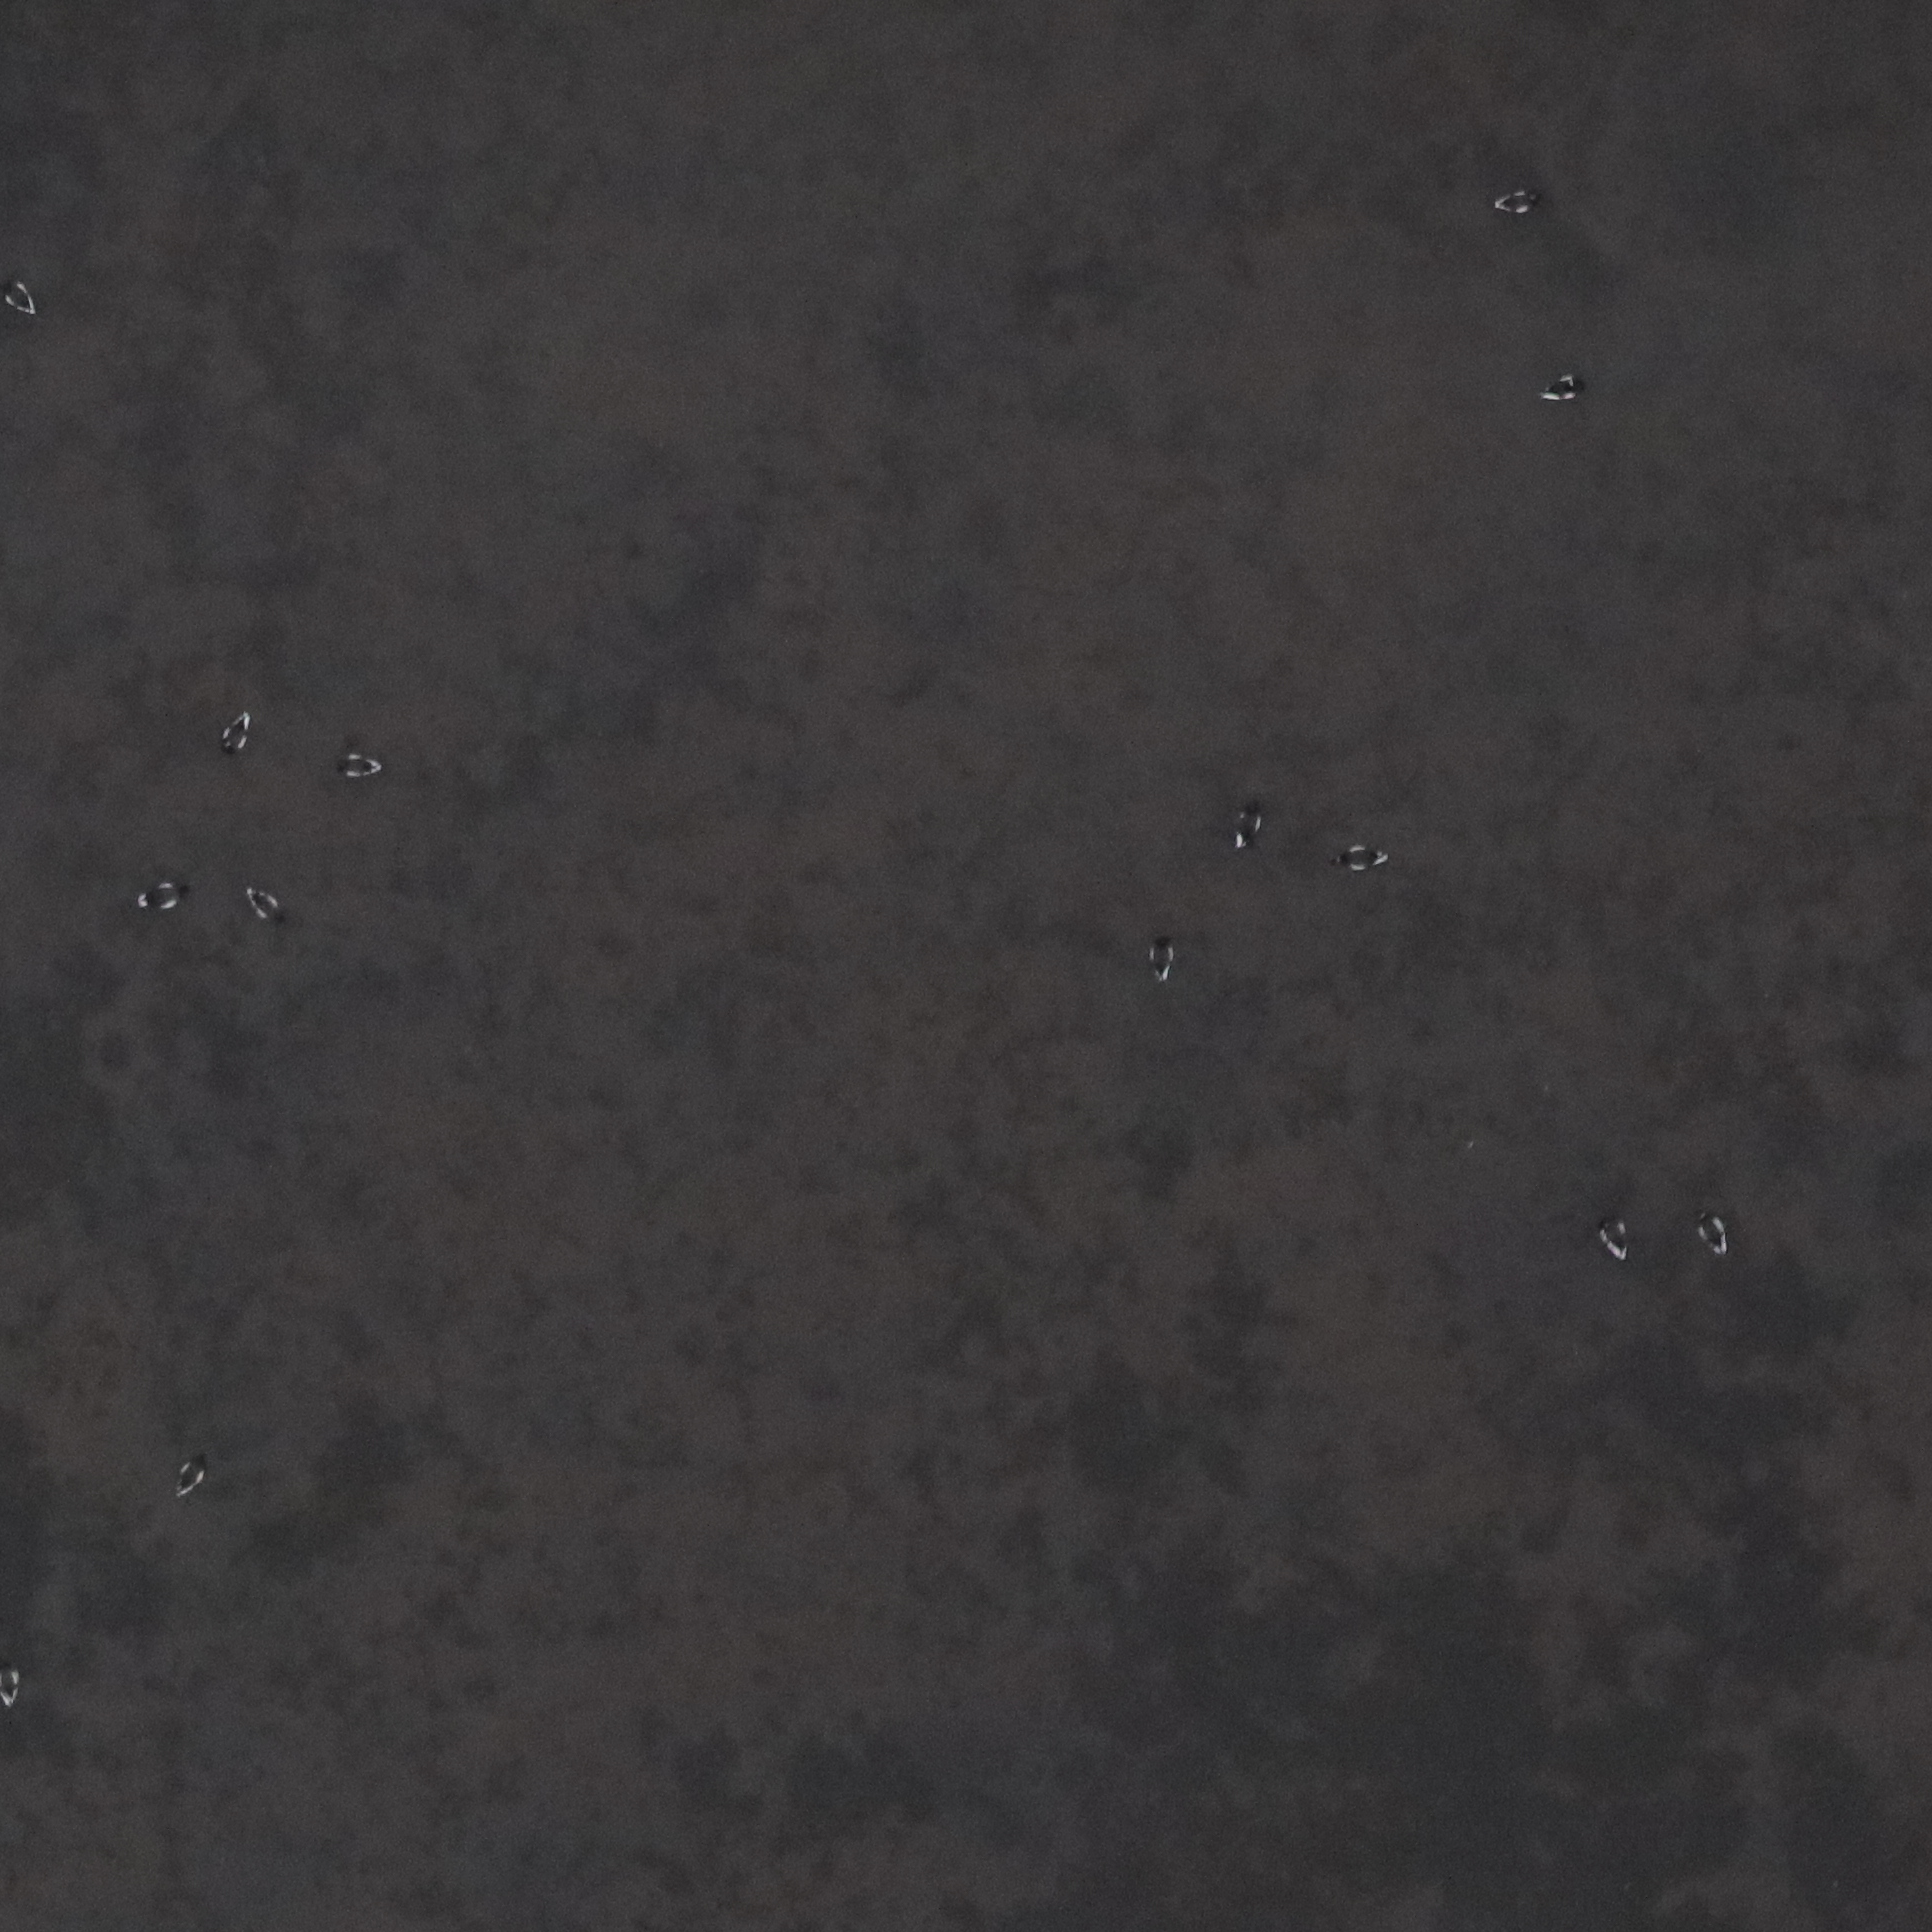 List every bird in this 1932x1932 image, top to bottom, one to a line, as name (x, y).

brant (1518, 201)
brant (19, 296)
brant (1561, 389)
brant (237, 733)
brant (358, 766)
brant (1247, 825)
brant (1360, 857)
brant (163, 895)
brant (263, 905)
brant (1161, 959)
brant (1711, 1232)
brant (1614, 1236)
brant (191, 1475)
brant (8, 1684)